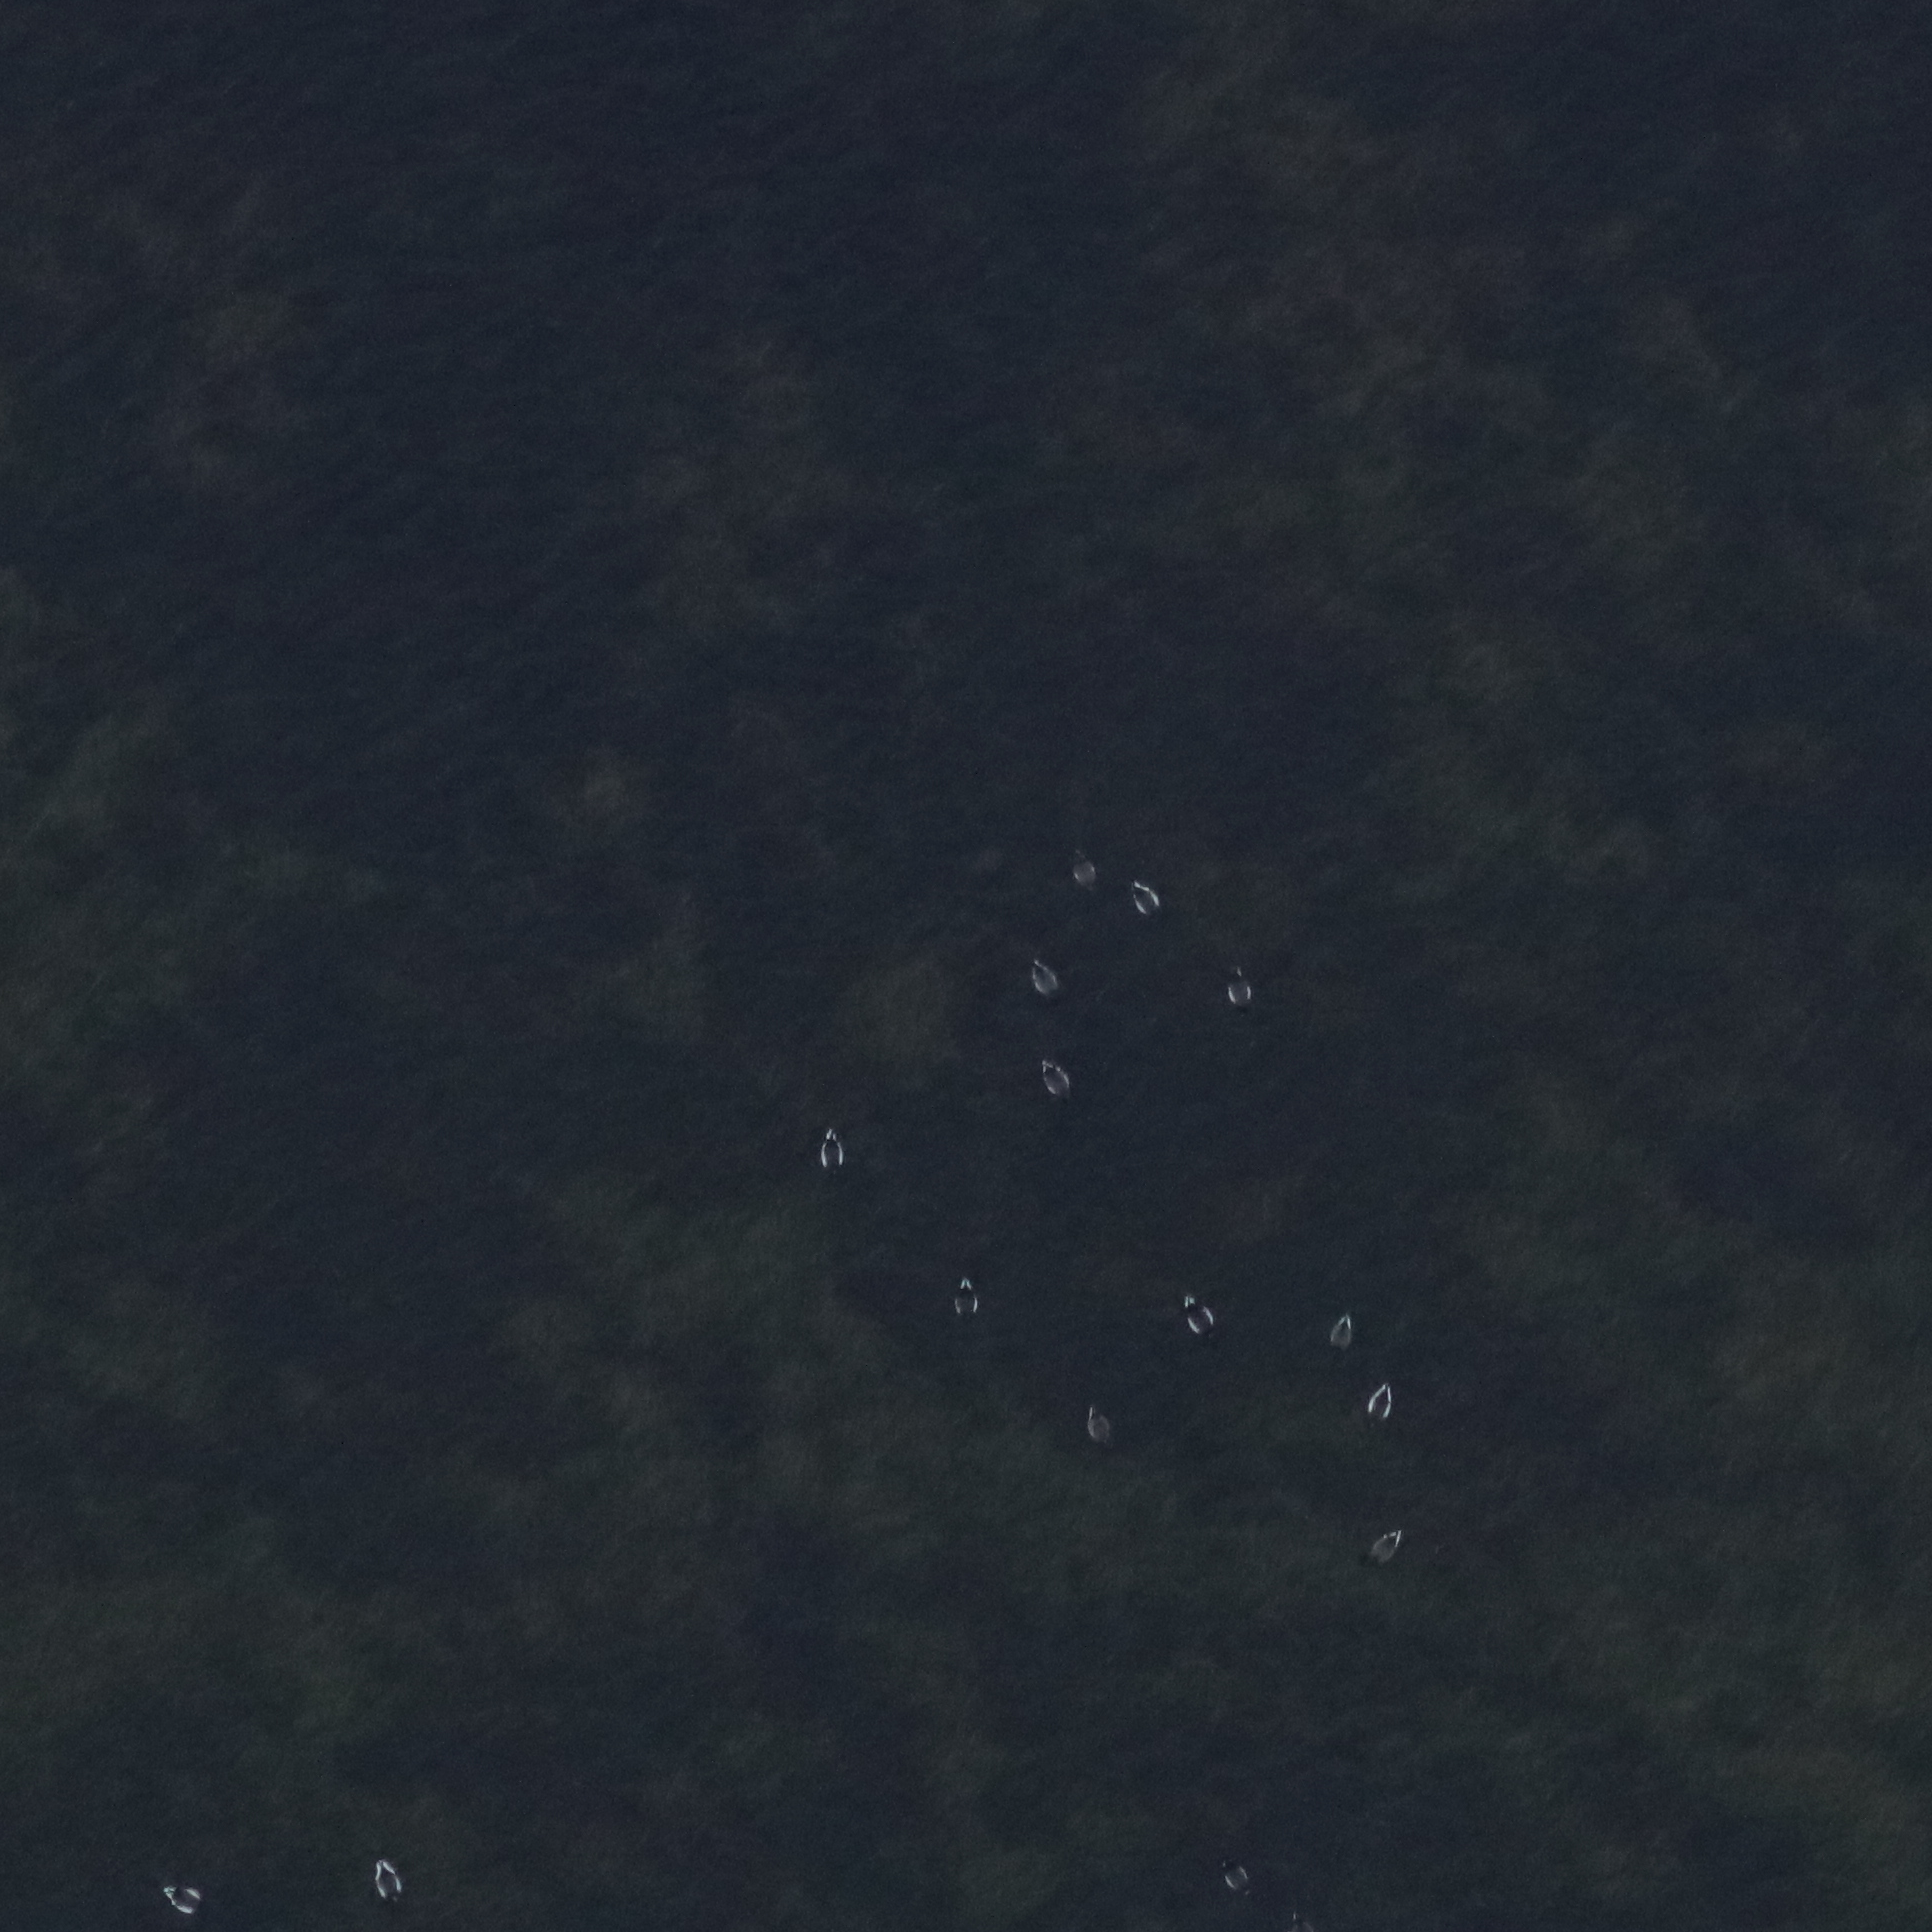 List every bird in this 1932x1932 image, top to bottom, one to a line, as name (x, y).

brant (1085, 872)
brant (1144, 899)
brant (1045, 981)
brant (1241, 992)
brant (1055, 1081)
brant (831, 1155)
brant (965, 1302)
brant (1198, 1318)
brant (1338, 1334)
brant (1379, 1404)
brant (1101, 1427)
brant (1385, 1547)
brant (1235, 1878)
brant (386, 1884)
brant (185, 1898)
brant (1304, 1929)